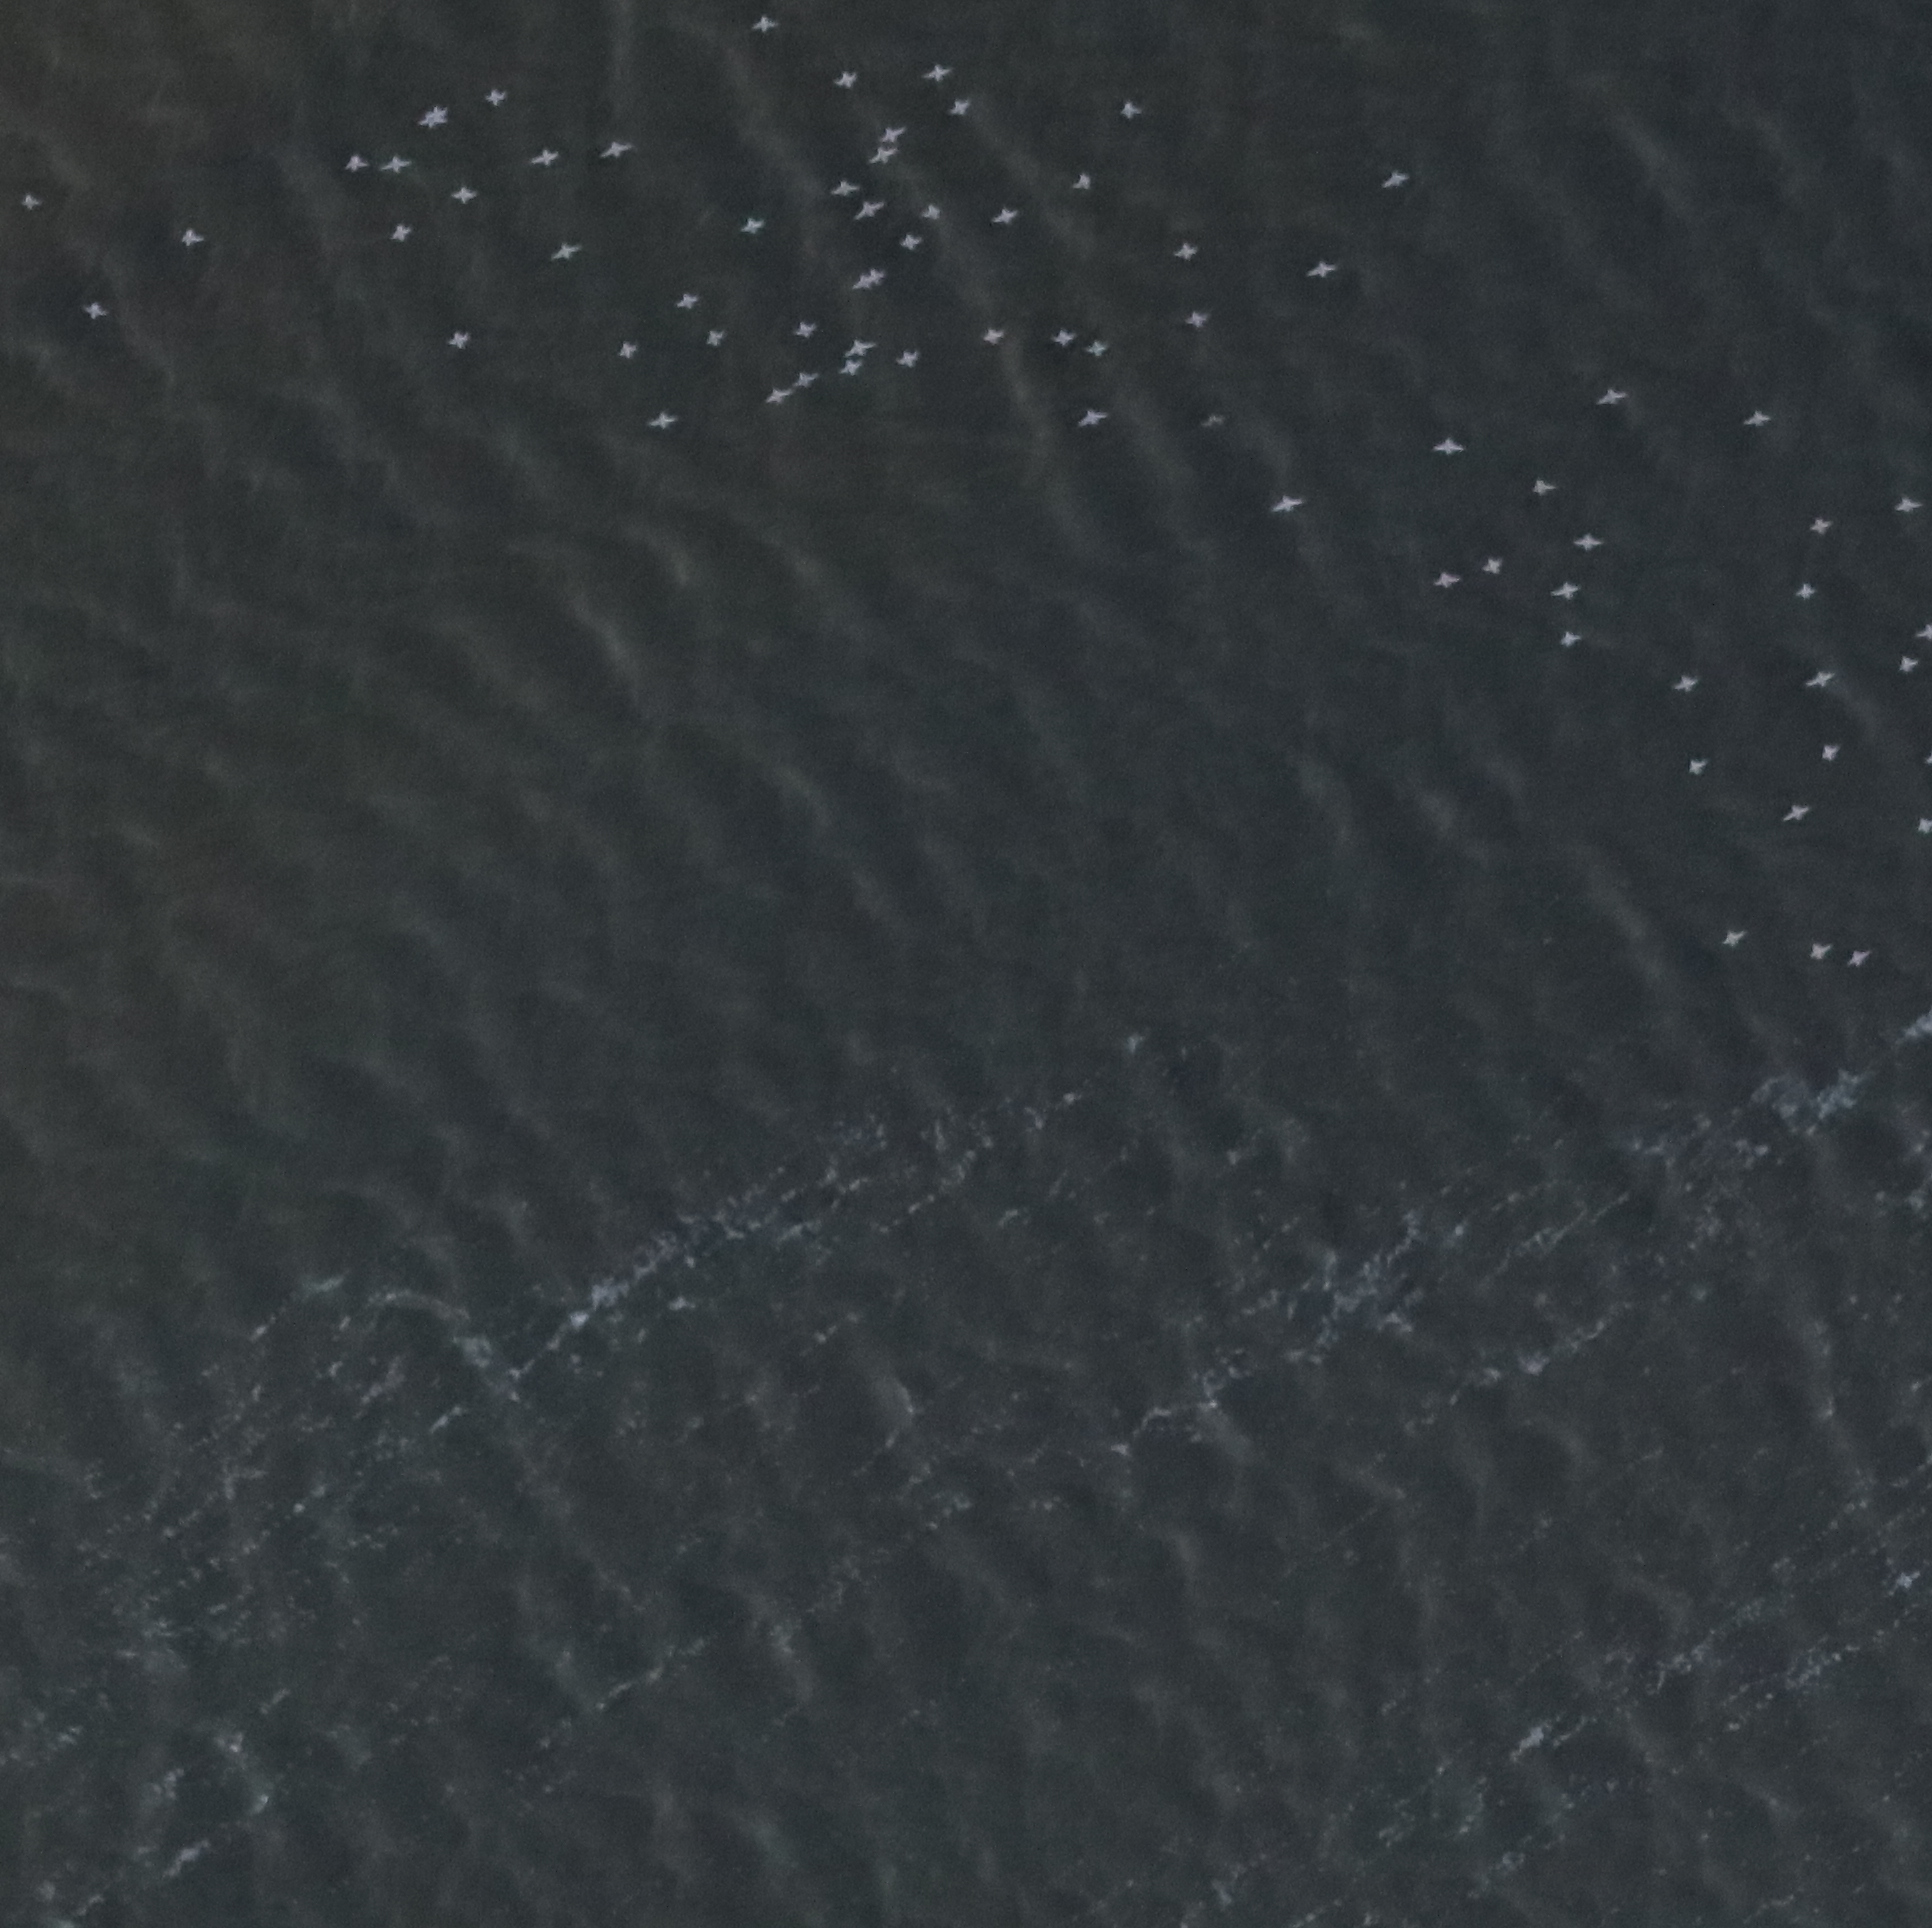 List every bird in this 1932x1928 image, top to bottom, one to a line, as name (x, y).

other bird (762, 22)
other bird (936, 73)
other bird (847, 80)
other bird (495, 98)
other bird (958, 108)
other bird (1129, 111)
other bird (442, 113)
other bird (427, 120)
other bird (892, 134)
other bird (615, 146)
other bird (882, 155)
other bird (544, 158)
other bird (356, 165)
other bird (398, 166)
other bird (1397, 181)
other bird (1083, 184)
other bird (839, 186)
other bird (462, 193)
other bird (28, 202)
other bird (867, 210)
other bird (934, 215)
other bird (1005, 217)
other bird (754, 225)
other bird (401, 234)
other bird (191, 236)
other bird (910, 242)
other bird (567, 253)
other bird (1188, 254)
other bird (1322, 270)
other bird (875, 278)
other bird (863, 285)
other bird (689, 300)
other bird (96, 310)
other bird (1196, 317)
other bird (807, 329)
other bird (991, 335)
other bird (459, 338)
other bird (714, 338)
other bird (1062, 338)
other bird (628, 348)
other bird (1098, 349)
other bird (859, 352)
other bird (909, 359)
other bird (851, 370)
other bird (807, 382)
other bird (1610, 396)
other bird (777, 398)
other bird (1093, 417)
other bird (1756, 418)
other bird (663, 420)
other bird (1212, 420)
other bird (1446, 446)
other bird (1540, 487)
other bird (1288, 505)
other bird (1905, 505)
other bird (1818, 525)
other bird (1587, 539)
other bird (1492, 568)
other bird (1449, 580)
other bird (1568, 586)
other bird (1804, 591)
other bird (1925, 631)
other bird (1568, 638)
other bird (1908, 662)
other bird (1817, 678)
other bird (1684, 682)
other bird (1832, 751)
other bird (1699, 765)
other bird (1799, 814)
other bird (1923, 828)
other bird (1734, 941)
other bird (1821, 953)
other bird (1859, 961)